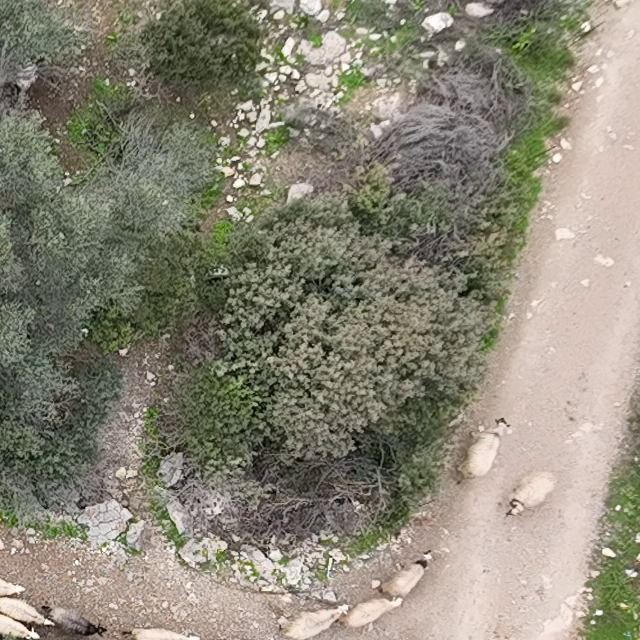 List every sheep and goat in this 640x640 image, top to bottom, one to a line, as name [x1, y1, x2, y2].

sheep [455, 417, 508, 484]
sheep [506, 472, 556, 515]
sheep [379, 551, 431, 598]
sheep [0, 568, 27, 596]
sheep [0, 596, 54, 626]
sheep [343, 597, 402, 628]
sheep [279, 602, 350, 639]
sheep [42, 605, 108, 635]
sheep [0, 612, 41, 639]
sheep [124, 626, 200, 639]